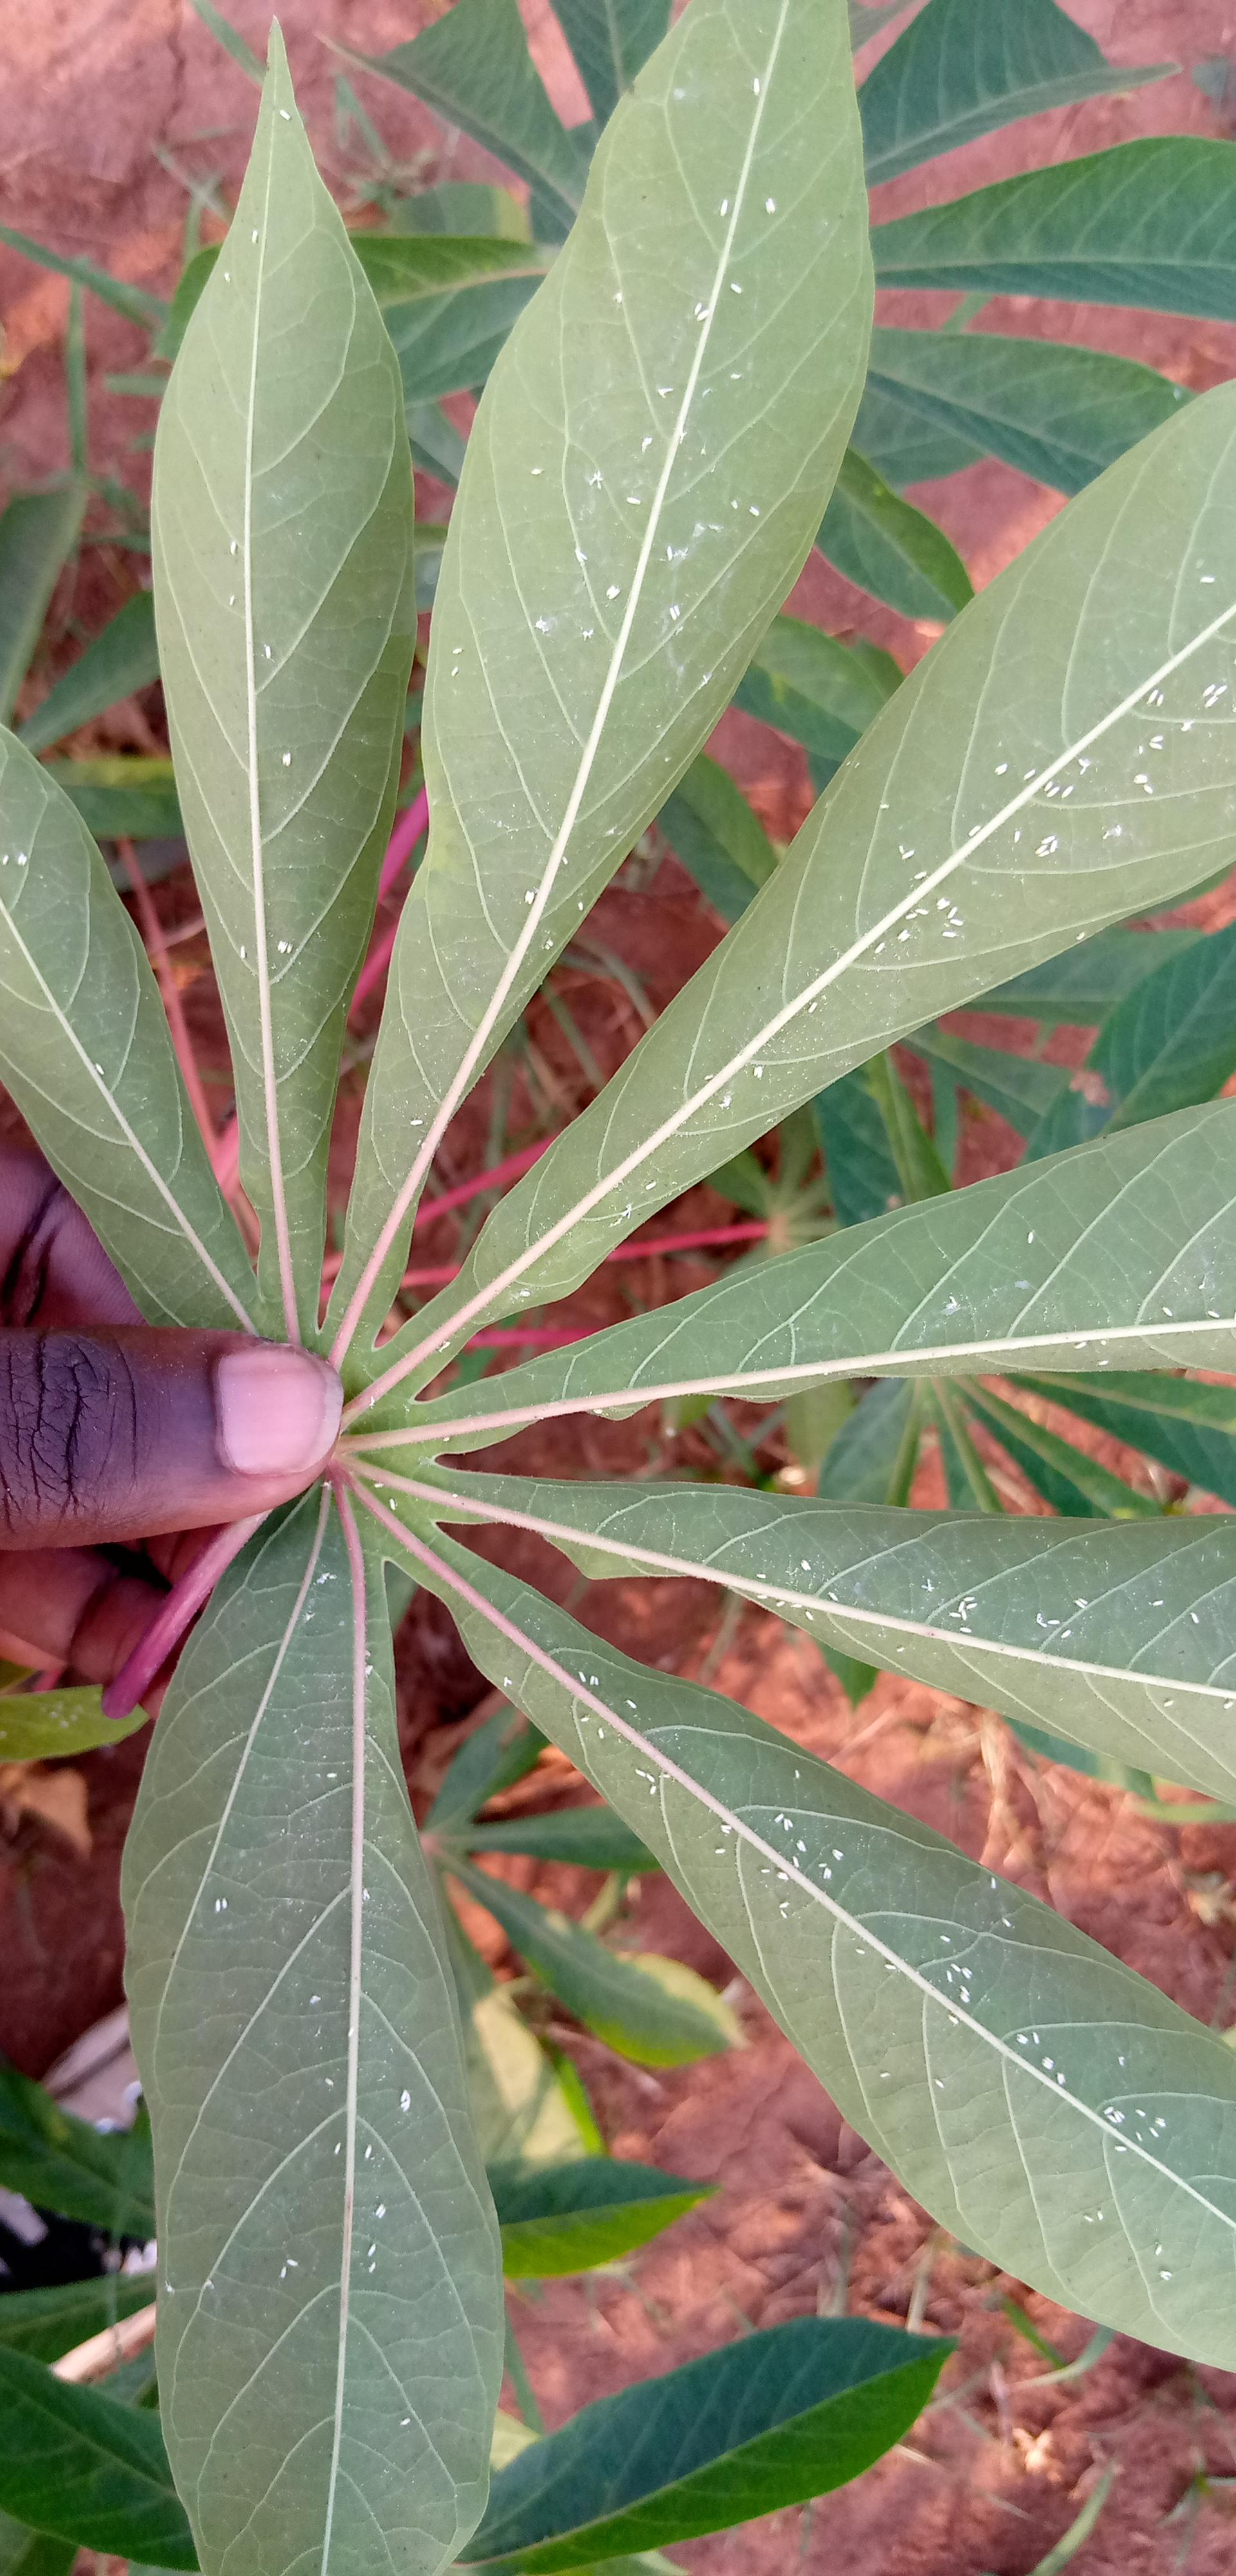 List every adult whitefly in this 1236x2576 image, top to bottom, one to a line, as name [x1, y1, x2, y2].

whitefly [752, 76, 761, 95]
whitefly [277, 108, 292, 122]
whitefly [763, 194, 779, 216]
whitefly [718, 198, 731, 218]
whitefly [250, 227, 259, 244]
whitefly [222, 271, 232, 283]
whitefly [729, 281, 745, 296]
whitefly [610, 290, 625, 303]
whitefly [693, 300, 703, 316]
whitefly [697, 307, 712, 323]
whitefly [727, 371, 743, 383]
whitefly [653, 383, 675, 401]
whitefly [639, 434, 657, 453]
whitefly [528, 465, 544, 477]
whitefly [586, 467, 608, 492]
whitefly [624, 495, 644, 507]
whitefly [729, 495, 742, 511]
whitefly [747, 504, 763, 520]
whitefly [707, 522, 726, 535]
whitefly [228, 539, 238, 557]
whitefly [664, 543, 675, 562]
whitefly [572, 546, 591, 564]
whitefly [1198, 573, 1216, 587]
whitefly [605, 584, 621, 603]
whitefly [228, 594, 237, 609]
whitefly [667, 601, 686, 621]
whitefly [534, 615, 550, 636]
whitefly [580, 625, 595, 641]
whitefly [264, 643, 274, 663]
whitefly [449, 646, 465, 657]
whitefly [450, 666, 460, 677]
whitefly [695, 670, 715, 694]
whitefly [1203, 681, 1216, 699]
whitefly [1215, 683, 1229, 701]
whitefly [1146, 687, 1159, 704]
whitefly [1157, 692, 1165, 708]
whitefly [1204, 696, 1223, 710]
whitefly [1175, 717, 1195, 733]
whitefly [1149, 733, 1165, 742]
whitefly [1147, 741, 1165, 751]
whitefly [1138, 743, 1145, 756]
whitefly [280, 750, 294, 770]
whitefly [1076, 755, 1091, 777]
whitefly [845, 760, 852, 767]
whitefly [854, 761, 861, 770]
whitefly [993, 762, 1011, 779]
whitefly [1020, 768, 1040, 781]
whitefly [1132, 772, 1150, 786]
whitefly [1044, 779, 1054, 791]
whitefly [1061, 784, 1076, 800]
whitefly [1142, 784, 1155, 797]
whitefly [1046, 786, 1060, 799]
whitefly [878, 801, 892, 812]
whitefly [966, 823, 986, 837]
whitefly [1012, 828, 1022, 844]
whitefly [1039, 833, 1058, 844]
whitefly [1050, 839, 1061, 855]
whitefly [894, 842, 916, 863]
whitefly [1033, 844, 1047, 854]
whitefly [1036, 851, 1049, 858]
whitefly [15, 851, 28, 868]
whitefly [1, 853, 10, 866]
whitefly [561, 854, 570, 868]
whitefly [913, 869, 932, 883]
whitefly [523, 889, 536, 908]
whitefly [935, 894, 950, 911]
whitefly [575, 898, 585, 913]
whitefly [946, 905, 959, 918]
whitefly [916, 907, 931, 917]
whitefly [903, 911, 917, 920]
whitefly [948, 918, 965, 927]
whitefly [894, 927, 913, 943]
whitefly [940, 929, 959, 940]
whitefly [1074, 931, 1090, 943]
whitefly [275, 938, 296, 955]
whitefly [543, 938, 557, 951]
whitefly [874, 940, 886, 956]
whitefly [239, 943, 247, 962]
whitefly [807, 999, 821, 1015]
whitefly [93, 1062, 106, 1077]
whitefly [752, 1064, 765, 1081]
whitefly [718, 1090, 735, 1110]
whitefly [409, 1119, 423, 1126]
whitefly [644, 1178, 657, 1192]
whitefly [619, 1203, 633, 1222]
whitefly [1025, 1227, 1038, 1247]
whitefly [1197, 1279, 1209, 1293]
whitefly [518, 1288, 534, 1300]
whitefly [944, 1293, 958, 1312]
whitefly [1159, 1304, 1175, 1319]
whitefly [1205, 1309, 1222, 1321]
whitefly [1099, 1337, 1108, 1348]
whitefly [436, 1340, 453, 1353]
whitefly [1071, 1340, 1088, 1351]
whitefly [1096, 1358, 1109, 1368]
whitefly [593, 1407, 604, 1417]
whitefly [371, 1481, 385, 1490]
whitefly [388, 1495, 398, 1513]
whitefly [800, 1557, 814, 1571]
whitefly [315, 1569, 338, 1586]
whitefly [755, 1571, 767, 1580]
whitefly [921, 1576, 937, 1594]
whitefly [826, 1591, 839, 1602]
whitefly [755, 1593, 769, 1600]
whitefly [961, 1593, 975, 1603]
whitefly [1071, 1595, 1091, 1610]
whitefly [1150, 1596, 1165, 1609]
whitefly [956, 1599, 966, 1613]
whitefly [774, 1600, 786, 1609]
whitefly [966, 1602, 977, 1611]
whitefly [302, 1609, 316, 1624]
whitefly [804, 1609, 816, 1623]
whitefly [1035, 1610, 1047, 1629]
whitefly [948, 1611, 961, 1620]
whitefly [1188, 1611, 1201, 1626]
whitefly [960, 1612, 970, 1622]
whitefly [1047, 1618, 1062, 1626]
whitefly [958, 1625, 974, 1634]
whitefly [1060, 1627, 1074, 1640]
whitefly [894, 1645, 909, 1656]
whitefly [364, 1662, 375, 1681]
whitefly [577, 1668, 587, 1684]
whitefly [588, 1673, 603, 1687]
whitefly [501, 1674, 513, 1689]
whitefly [624, 1696, 638, 1711]
whitefly [1161, 1698, 1179, 1709]
whitefly [1221, 1698, 1235, 1712]
whitefly [579, 1714, 590, 1723]
whitefly [596, 1725, 606, 1743]
whitefly [633, 1766, 646, 1779]
whitefly [793, 1767, 802, 1781]
whitefly [646, 1770, 657, 1783]
whitefly [324, 1771, 339, 1779]
whitefly [648, 1784, 658, 1796]
whitefly [772, 1811, 785, 1823]
whitefly [782, 1815, 796, 1831]
whitefly [718, 1822, 735, 1836]
whitefly [794, 1838, 808, 1853]
whitefly [713, 1845, 729, 1858]
whitefly [830, 1847, 845, 1862]
whitefly [792, 1854, 803, 1868]
whitefly [816, 1860, 828, 1868]
whitefly [759, 1867, 772, 1876]
whitefly [821, 1867, 838, 1882]
whitefly [776, 1870, 791, 1883]
whitefly [990, 1875, 997, 1891]
whitefly [362, 1886, 374, 1902]
whitefly [220, 1895, 230, 1909]
whitefly [213, 1898, 225, 1915]
whitefly [778, 1899, 793, 1909]
whitefly [779, 1908, 791, 1921]
whitefly [1000, 1915, 1013, 1927]
whitefly [938, 1933, 952, 1943]
whitefly [854, 1947, 866, 1956]
whitefly [950, 1960, 960, 1973]
whitefly [882, 1962, 898, 1971]
whitefly [961, 1965, 975, 1979]
whitefly [946, 1969, 954, 1983]
whitefly [959, 1983, 975, 2003]
whitefly [305, 1993, 324, 2005]
whitefly [948, 2014, 961, 2026]
whitefly [1031, 2029, 1042, 2045]
whitefly [1015, 2031, 1031, 2047]
whitefly [1117, 2052, 1128, 2067]
whitefly [1040, 2054, 1056, 2070]
whitefly [1056, 2070, 1067, 2087]
whitefly [879, 2070, 892, 2079]
whitefly [323, 2076, 337, 2087]
whitefly [933, 2076, 945, 2090]
whitefly [398, 2088, 413, 2116]
whitefly [1102, 2103, 1116, 2115]
whitefly [1134, 2107, 1147, 2117]
whitefly [1106, 2110, 1126, 2127]
whitefly [1155, 2114, 1168, 2128]
whitefly [1148, 2125, 1160, 2139]
whitefly [1134, 2130, 1145, 2143]
whitefly [332, 2141, 342, 2157]
whitefly [362, 2142, 373, 2161]
whitefly [1112, 2143, 1127, 2154]
whitefly [373, 2201, 392, 2222]
whitefly [1095, 2208, 1106, 2223]
whitefly [1081, 2212, 1094, 2224]
whitefly [1153, 2241, 1161, 2256]
whitefly [366, 2242, 379, 2259]
whitefly [286, 2258, 301, 2269]
whitefly [367, 2260, 379, 2277]
whitefly [279, 2266, 290, 2279]
whitefly [1158, 2269, 1172, 2284]
whitefly [398, 2417, 412, 2427]